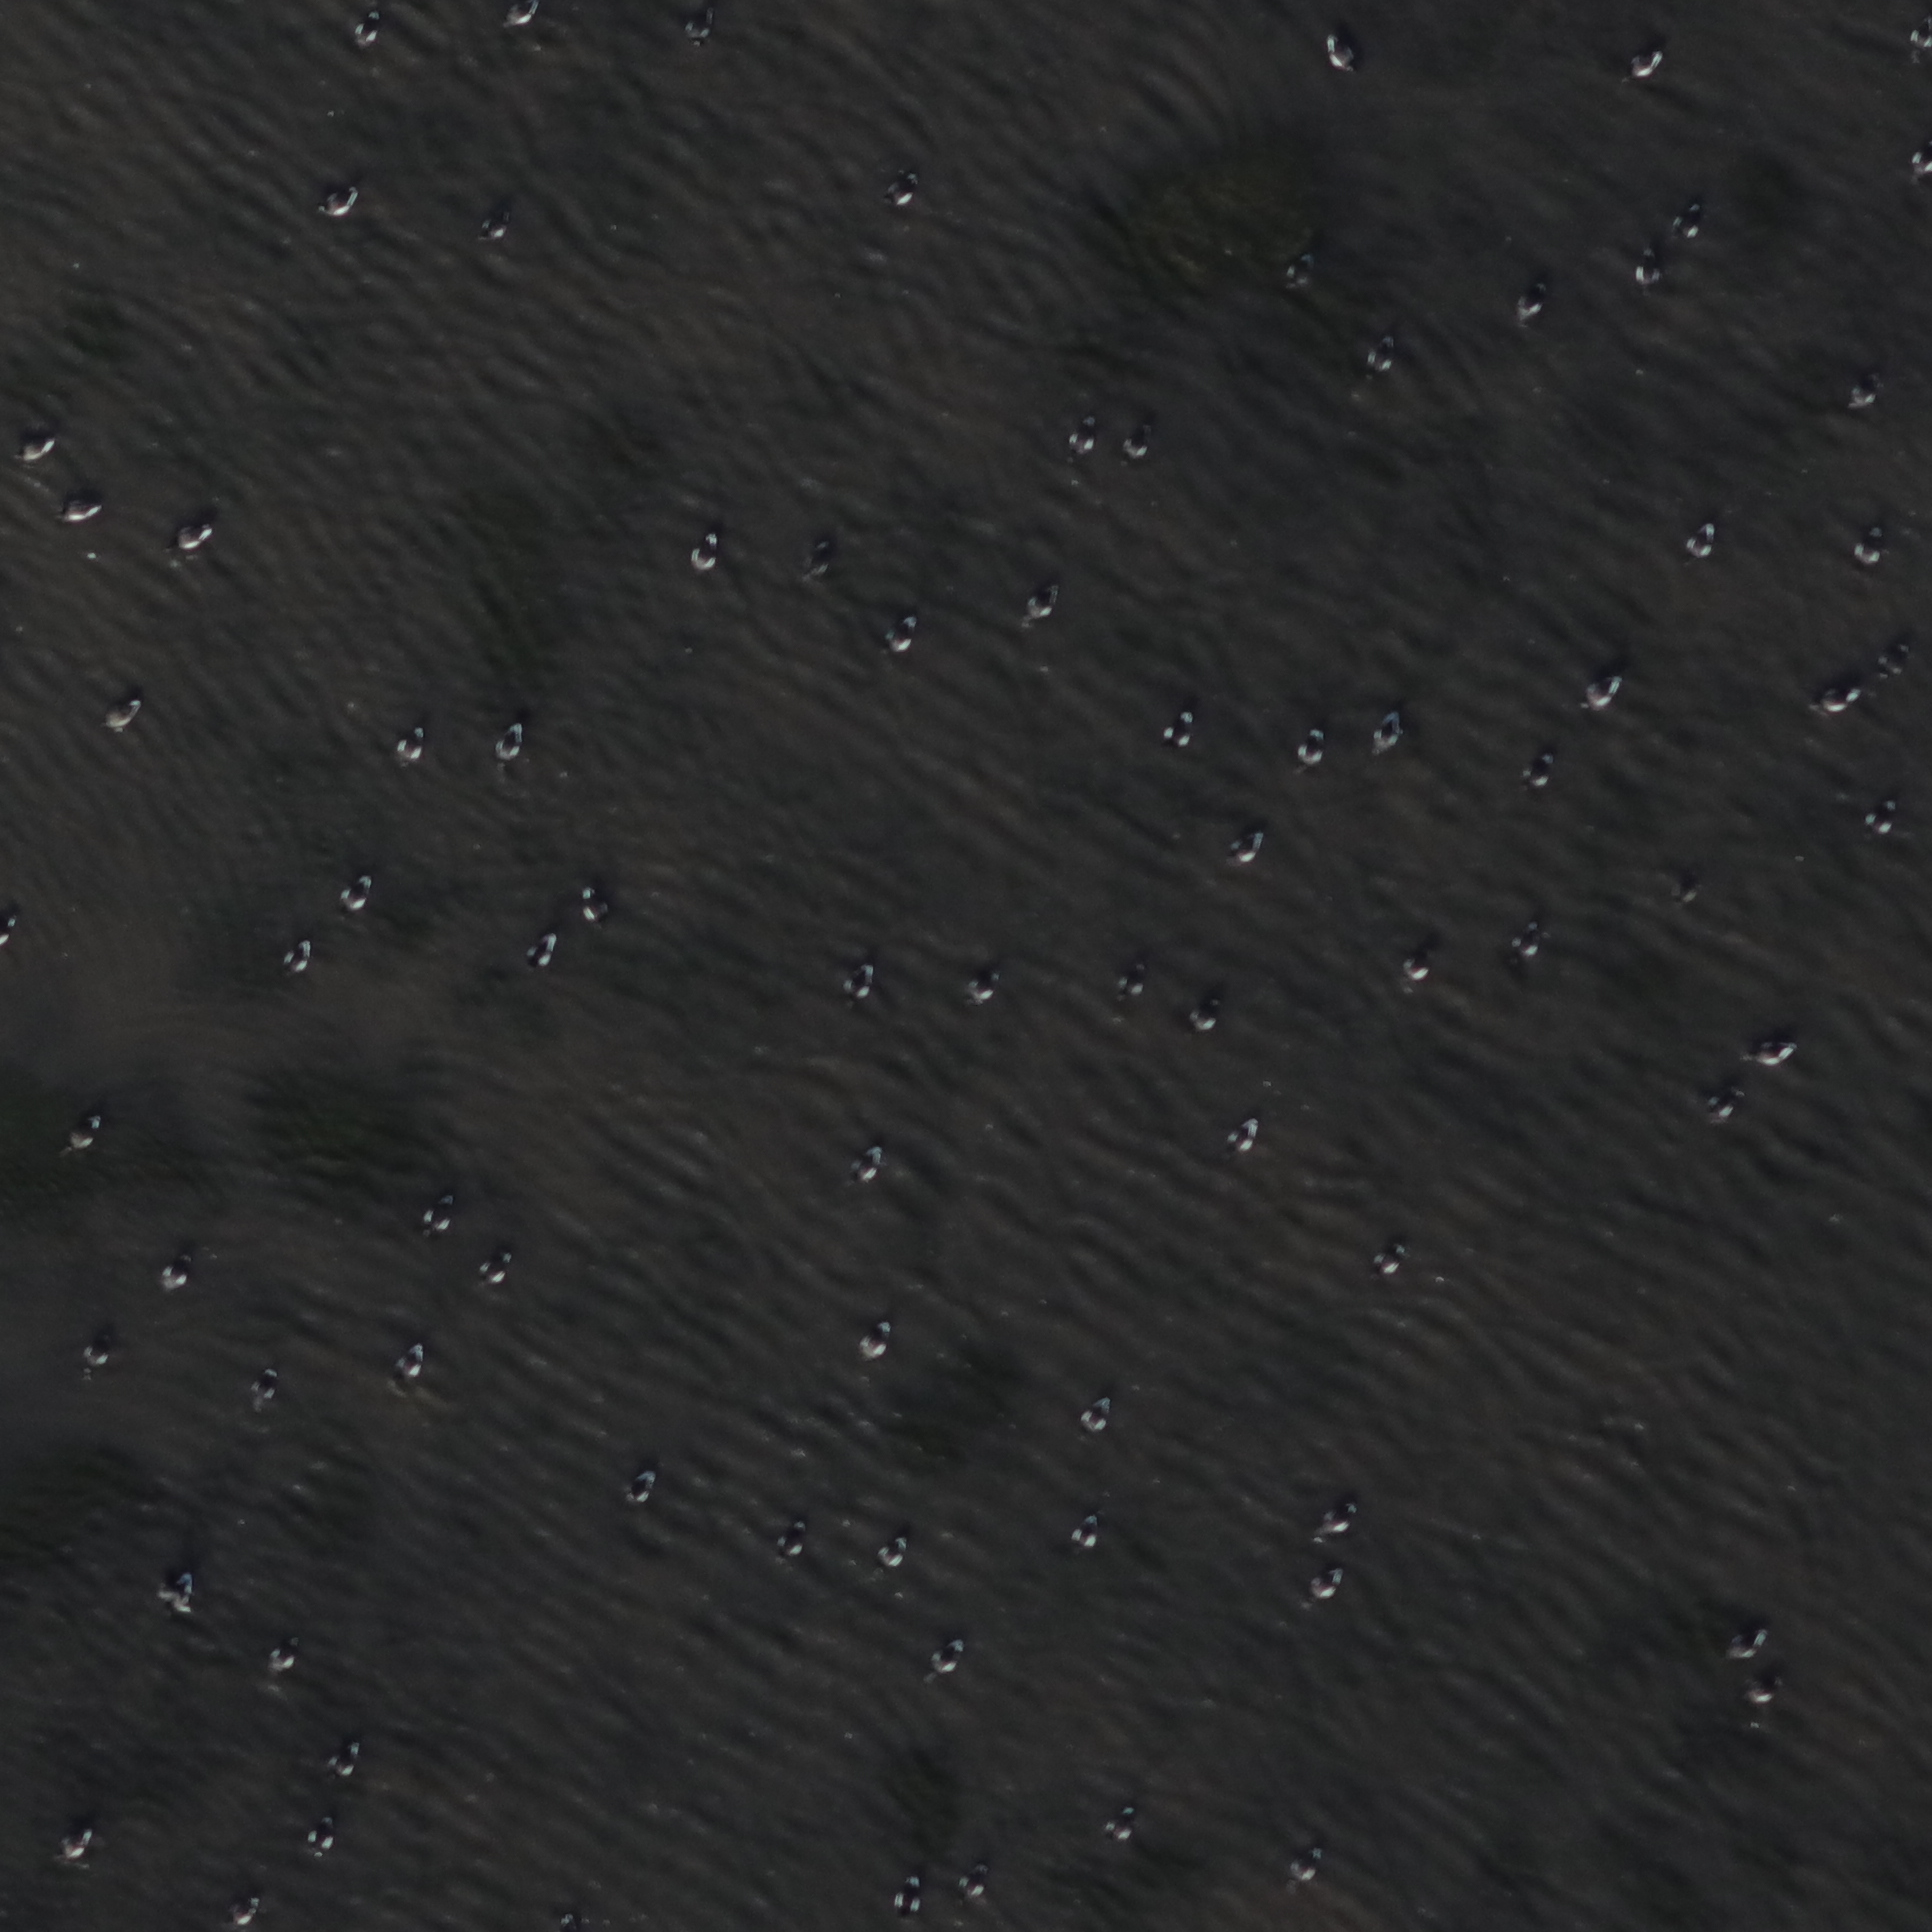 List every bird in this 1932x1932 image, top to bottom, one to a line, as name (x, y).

brant (519, 10)
brant (700, 24)
brant (365, 30)
brant (1928, 45)
brant (1344, 54)
brant (1644, 63)
brant (1926, 160)
brant (899, 190)
brant (336, 199)
brant (1683, 220)
brant (489, 226)
brant (1298, 271)
brant (1650, 274)
brant (1529, 304)
brant (1380, 357)
brant (1865, 391)
brant (1080, 435)
brant (1141, 441)
brant (35, 448)
brant (80, 509)
brant (194, 536)
brant (1704, 542)
brant (1864, 546)
brant (702, 553)
brant (820, 567)
brant (1039, 603)
brant (896, 632)
brant (1900, 663)
brant (1599, 690)
brant (1835, 699)
brant (124, 709)
brant (1178, 729)
brant (1387, 735)
brant (410, 746)
brant (507, 746)
brant (1312, 748)
brant (1538, 768)
brant (1880, 810)
brant (1241, 847)
brant (1692, 886)
brant (354, 896)
brant (594, 904)
brant (1525, 943)
brant (546, 953)
brant (299, 956)
brant (1414, 964)
brant (859, 979)
brant (1130, 988)
brant (983, 995)
brant (1210, 1019)
brant (1770, 1051)
brant (1715, 1106)
brant (89, 1132)
brant (1250, 1135)
brant (864, 1166)
brant (437, 1217)
brant (1388, 1261)
brant (491, 1270)
brant (185, 1279)
brant (877, 1340)
brant (100, 1350)
brant (408, 1362)
brant (264, 1387)
brant (1095, 1418)
brant (642, 1490)
brant (1332, 1519)
brant (792, 1533)
brant (1090, 1537)
brant (892, 1553)
brant (1320, 1587)
brant (186, 1593)
brant (1748, 1649)
brant (290, 1655)
brant (947, 1658)
brant (1763, 1684)
brant (340, 1760)
brant (1120, 1827)
brant (321, 1837)
brant (76, 1844)
brant (1305, 1861)
brant (980, 1888)
brant (907, 1898)
brant (241, 1911)